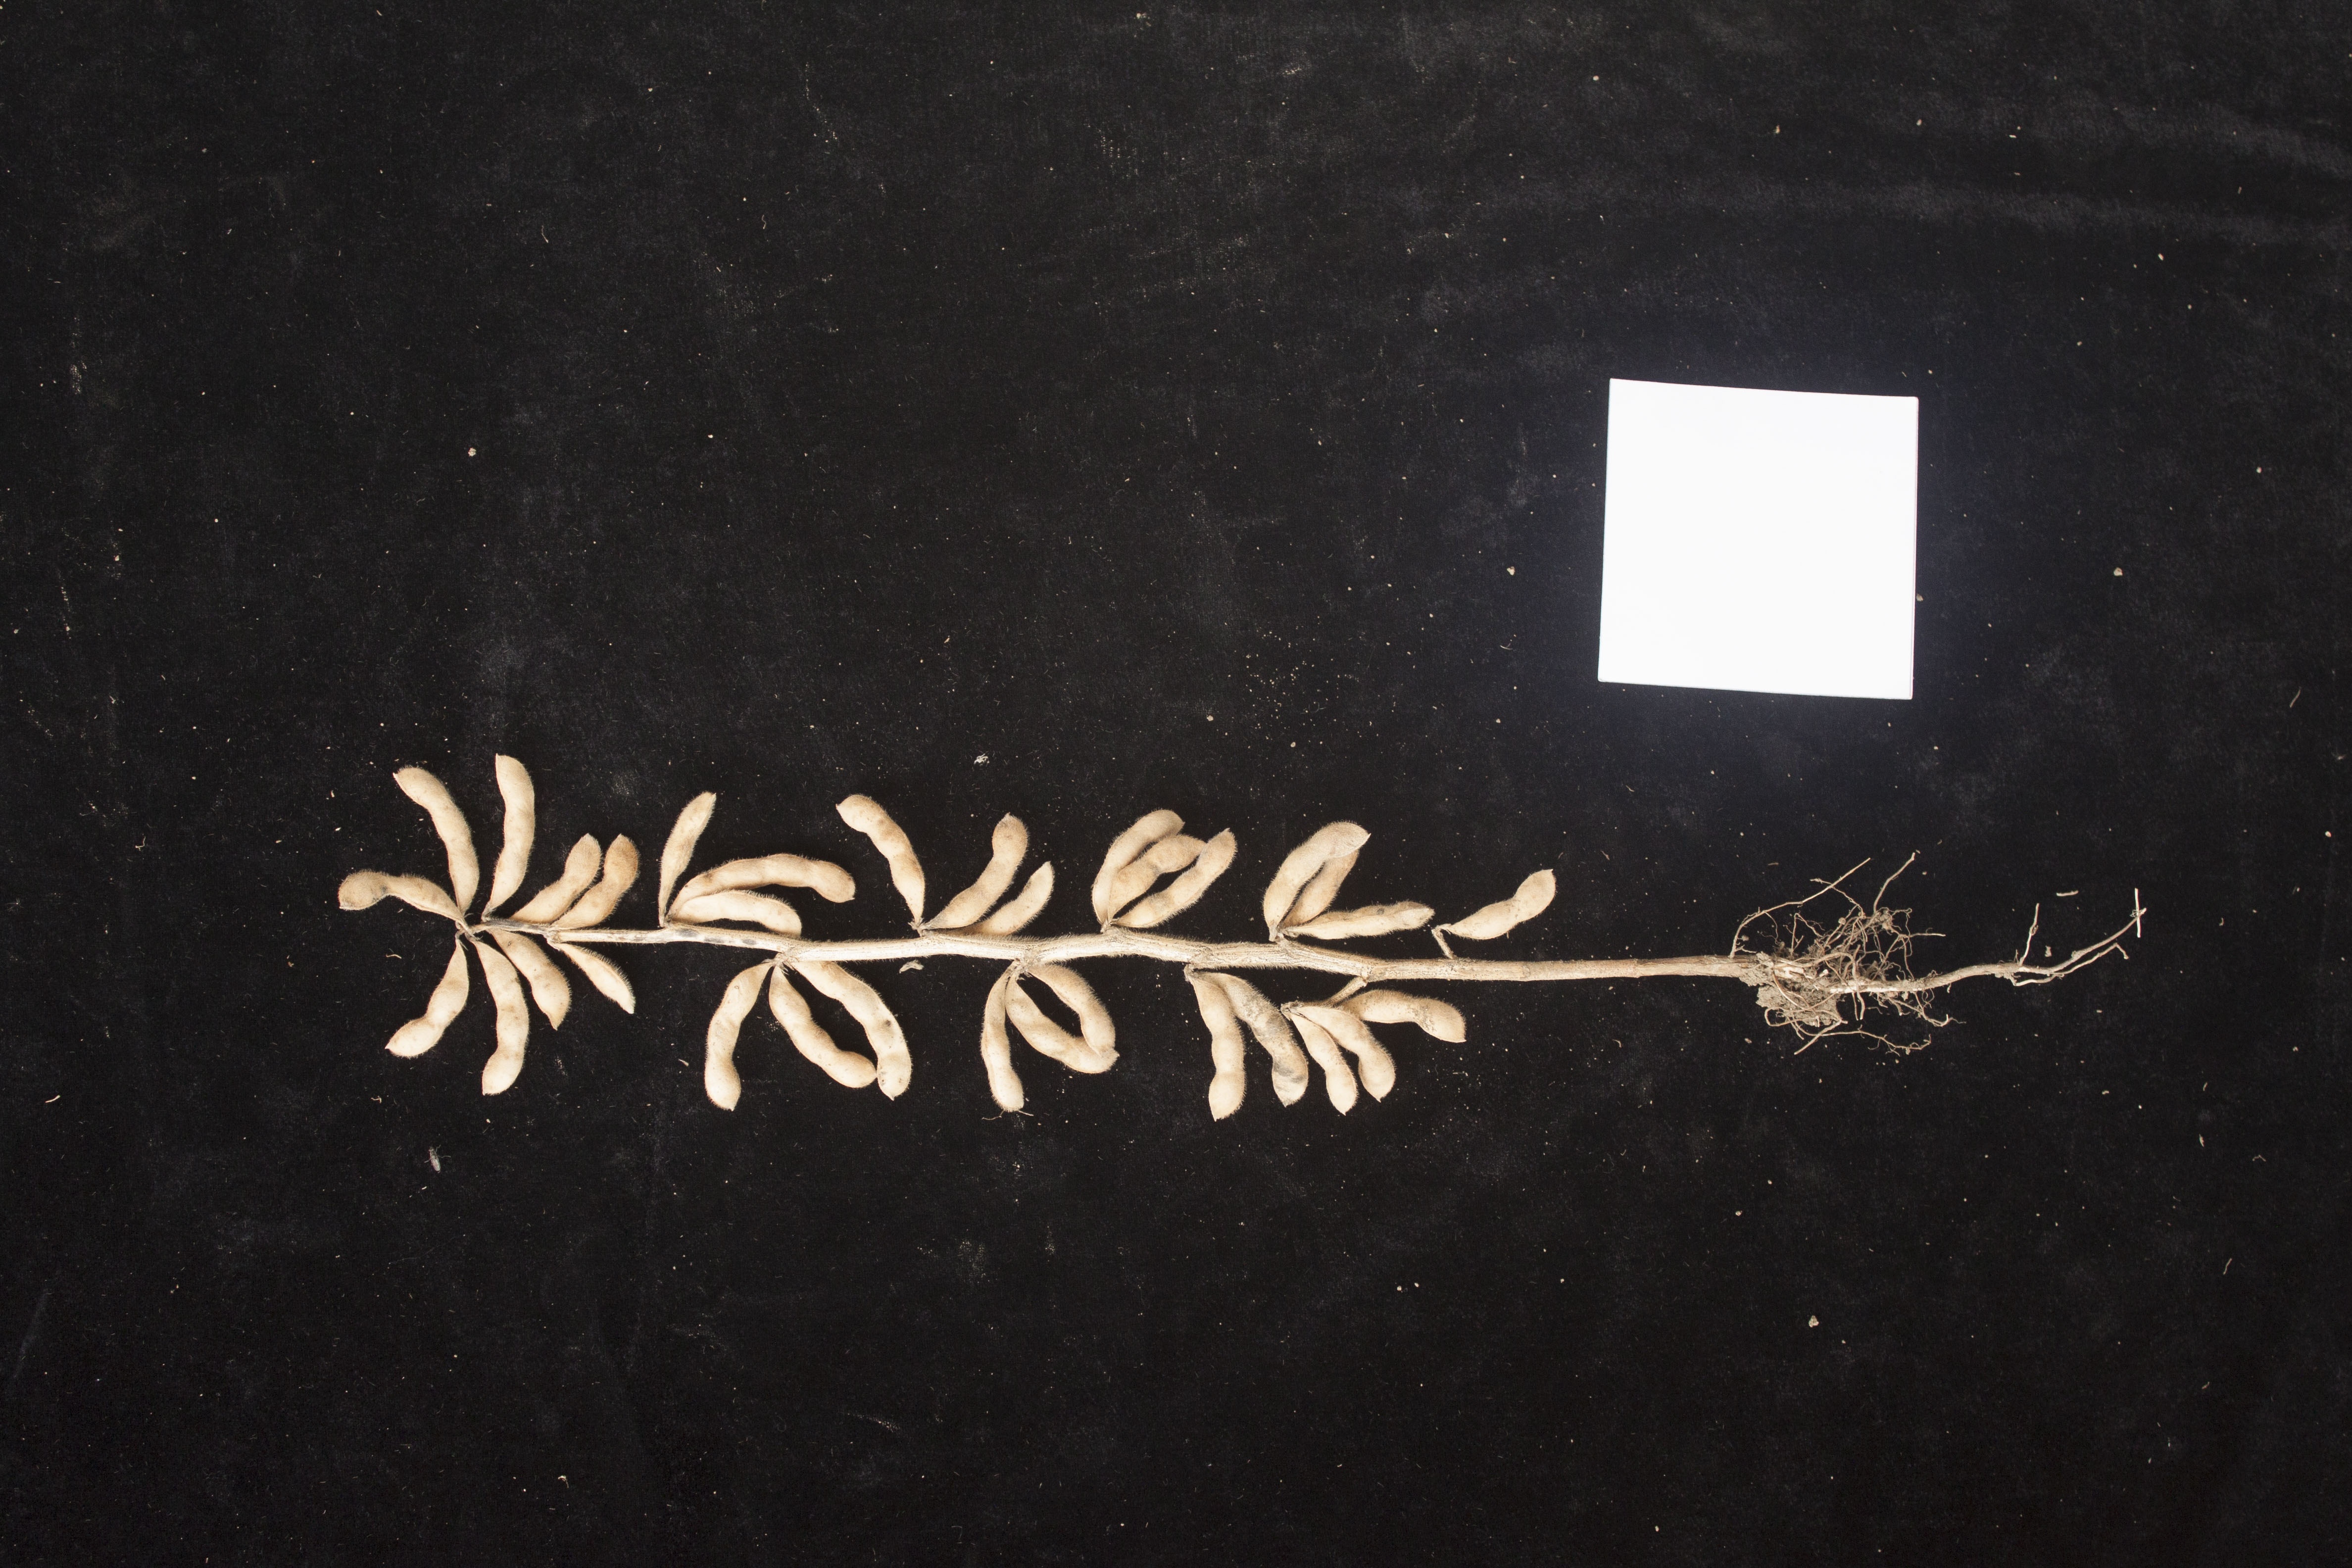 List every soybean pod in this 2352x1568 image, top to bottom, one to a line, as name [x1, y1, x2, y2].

soybean pod [479, 752, 536, 920]
soybean pod [391, 768, 480, 920]
soybean pod [658, 792, 717, 924]
soybean pod [833, 794, 927, 923]
soybean pod [1091, 810, 1186, 926]
soybean pod [921, 813, 1029, 931]
soybean pod [1261, 822, 1372, 938]
soybean pod [1110, 830, 1238, 931]
soybean pod [510, 832, 602, 923]
soybean pod [550, 835, 639, 931]
soybean pod [1106, 838, 1205, 921]
soybean pod [1284, 849, 1361, 927]
soybean pod [666, 854, 855, 920]
soybean pod [971, 860, 1055, 936]
soybean pod [1440, 869, 1556, 942]
soybean pod [338, 871, 464, 925]
soybean pod [670, 890, 802, 939]
soybean pod [1281, 901, 1434, 943]
soybean pod [488, 932, 571, 1032]
soybean pod [385, 936, 470, 1059]
soybean pod [469, 937, 530, 1097]
soybean pod [544, 937, 636, 1017]
soybean pod [980, 961, 1025, 1113]
soybean pod [704, 962, 773, 1113]
soybean pod [769, 964, 878, 1088]
soybean pod [788, 964, 912, 1100]
soybean pod [1025, 966, 1116, 1048]
soybean pod [1192, 972, 1309, 1110]
soybean pod [1004, 975, 1118, 1075]
soybean pod [1192, 979, 1247, 1122]
soybean pod [1334, 989, 1466, 1044]
soybean pod [1293, 1007, 1395, 1101]
soybean pod [1290, 1013, 1358, 1115]